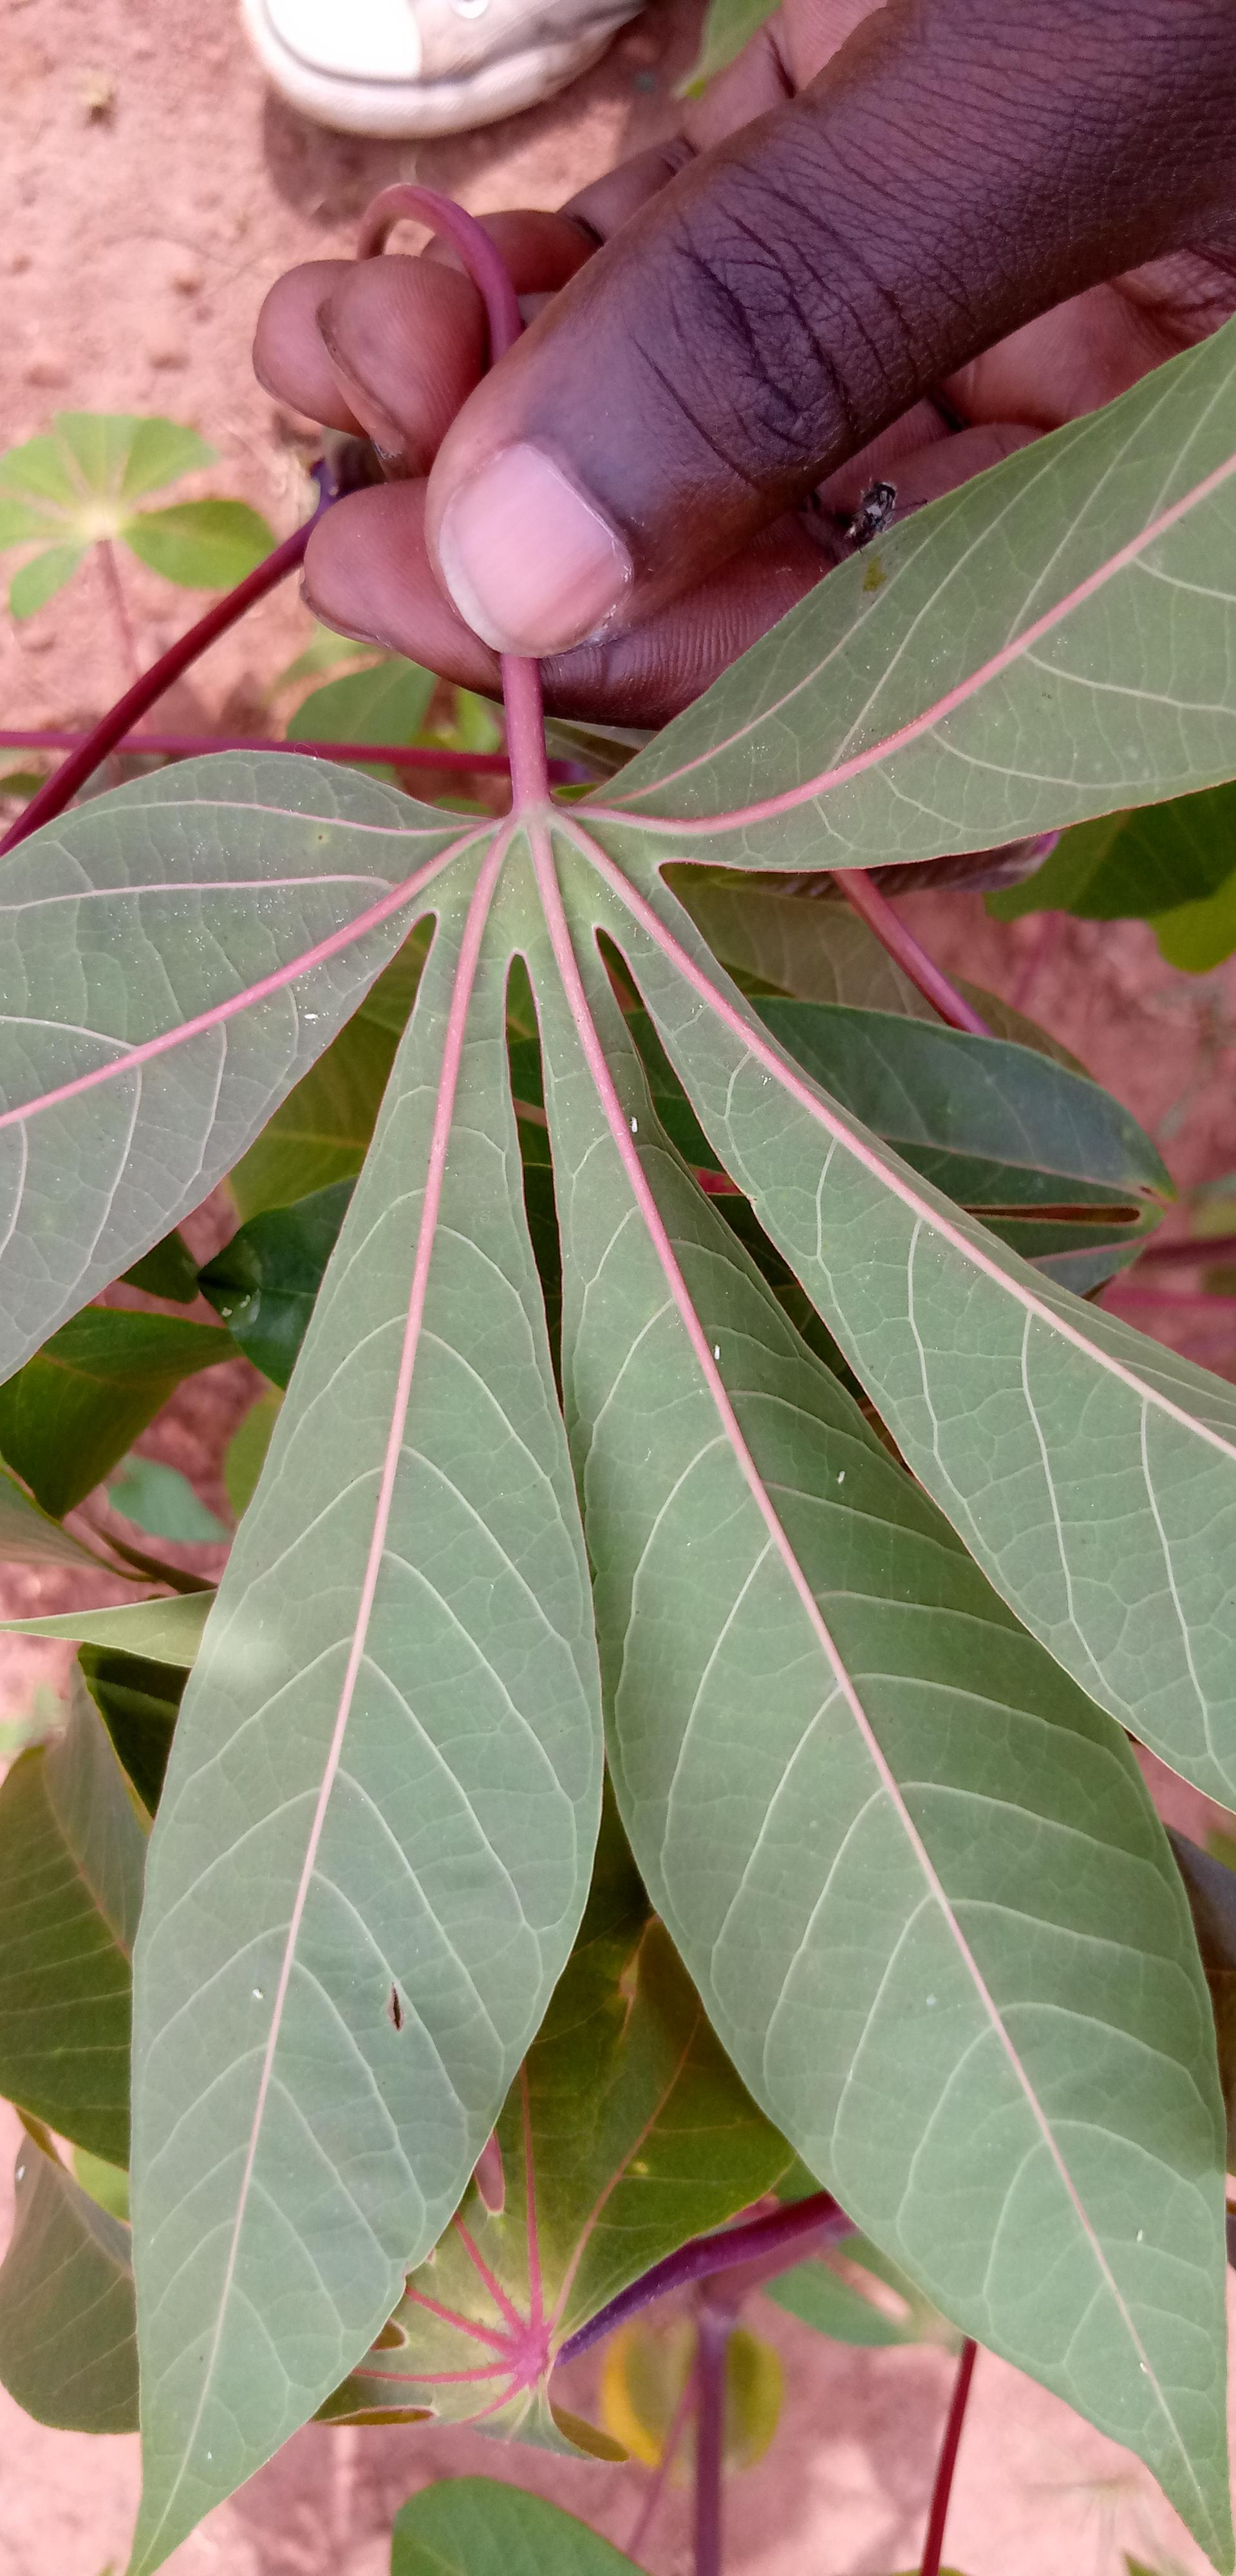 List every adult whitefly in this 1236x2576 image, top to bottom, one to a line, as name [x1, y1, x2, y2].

whitefly [303, 1011, 321, 1021]
whitefly [628, 1113, 641, 1137]
whitefly [711, 1343, 727, 1364]
whitefly [834, 1468, 851, 1489]
whitefly [249, 1985, 268, 2002]
whitefly [1134, 2227, 1148, 2244]